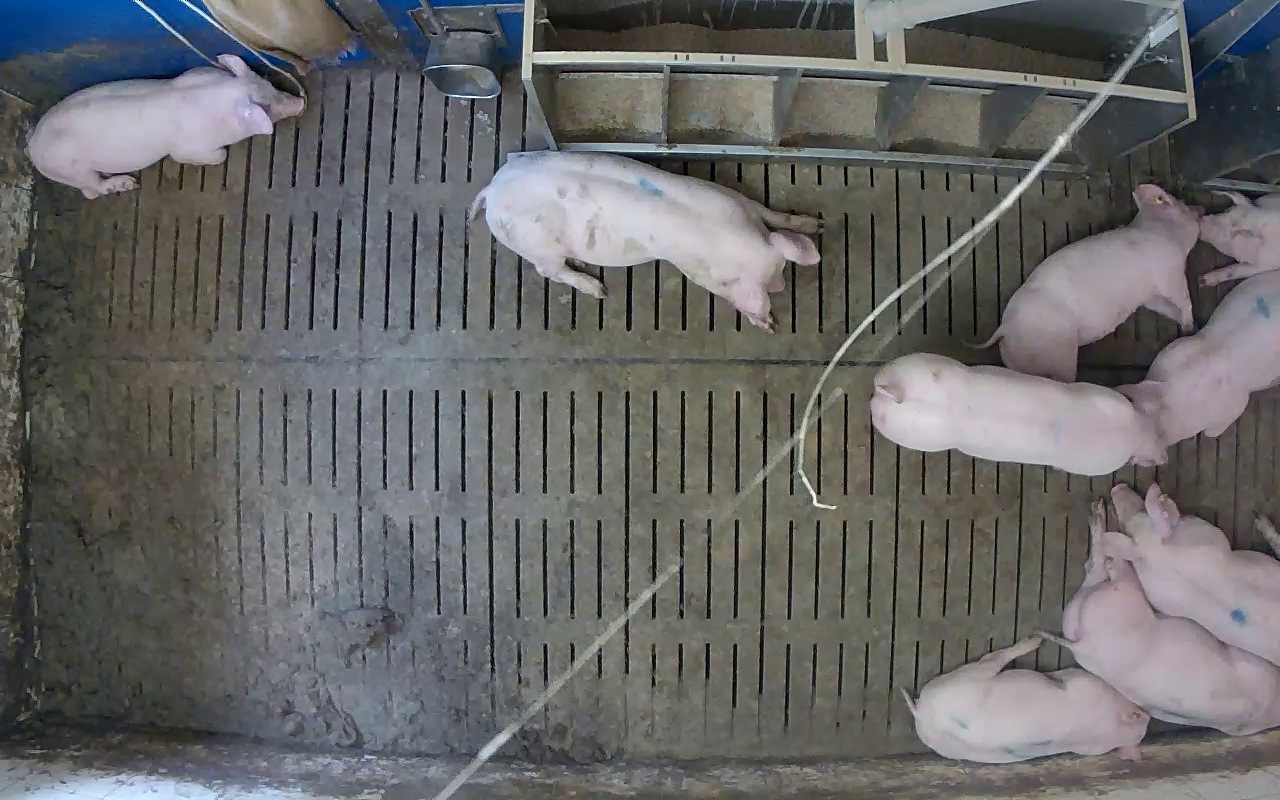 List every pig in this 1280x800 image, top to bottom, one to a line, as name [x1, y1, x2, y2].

pig [21, 51, 305, 203]
pig [467, 149, 825, 336]
pig [966, 184, 1206, 380]
pig [1196, 187, 1279, 286]
pig [1114, 272, 1279, 449]
pig [872, 350, 1172, 477]
pig [1098, 481, 1278, 665]
pig [1036, 499, 1279, 737]
pig [901, 632, 1149, 763]